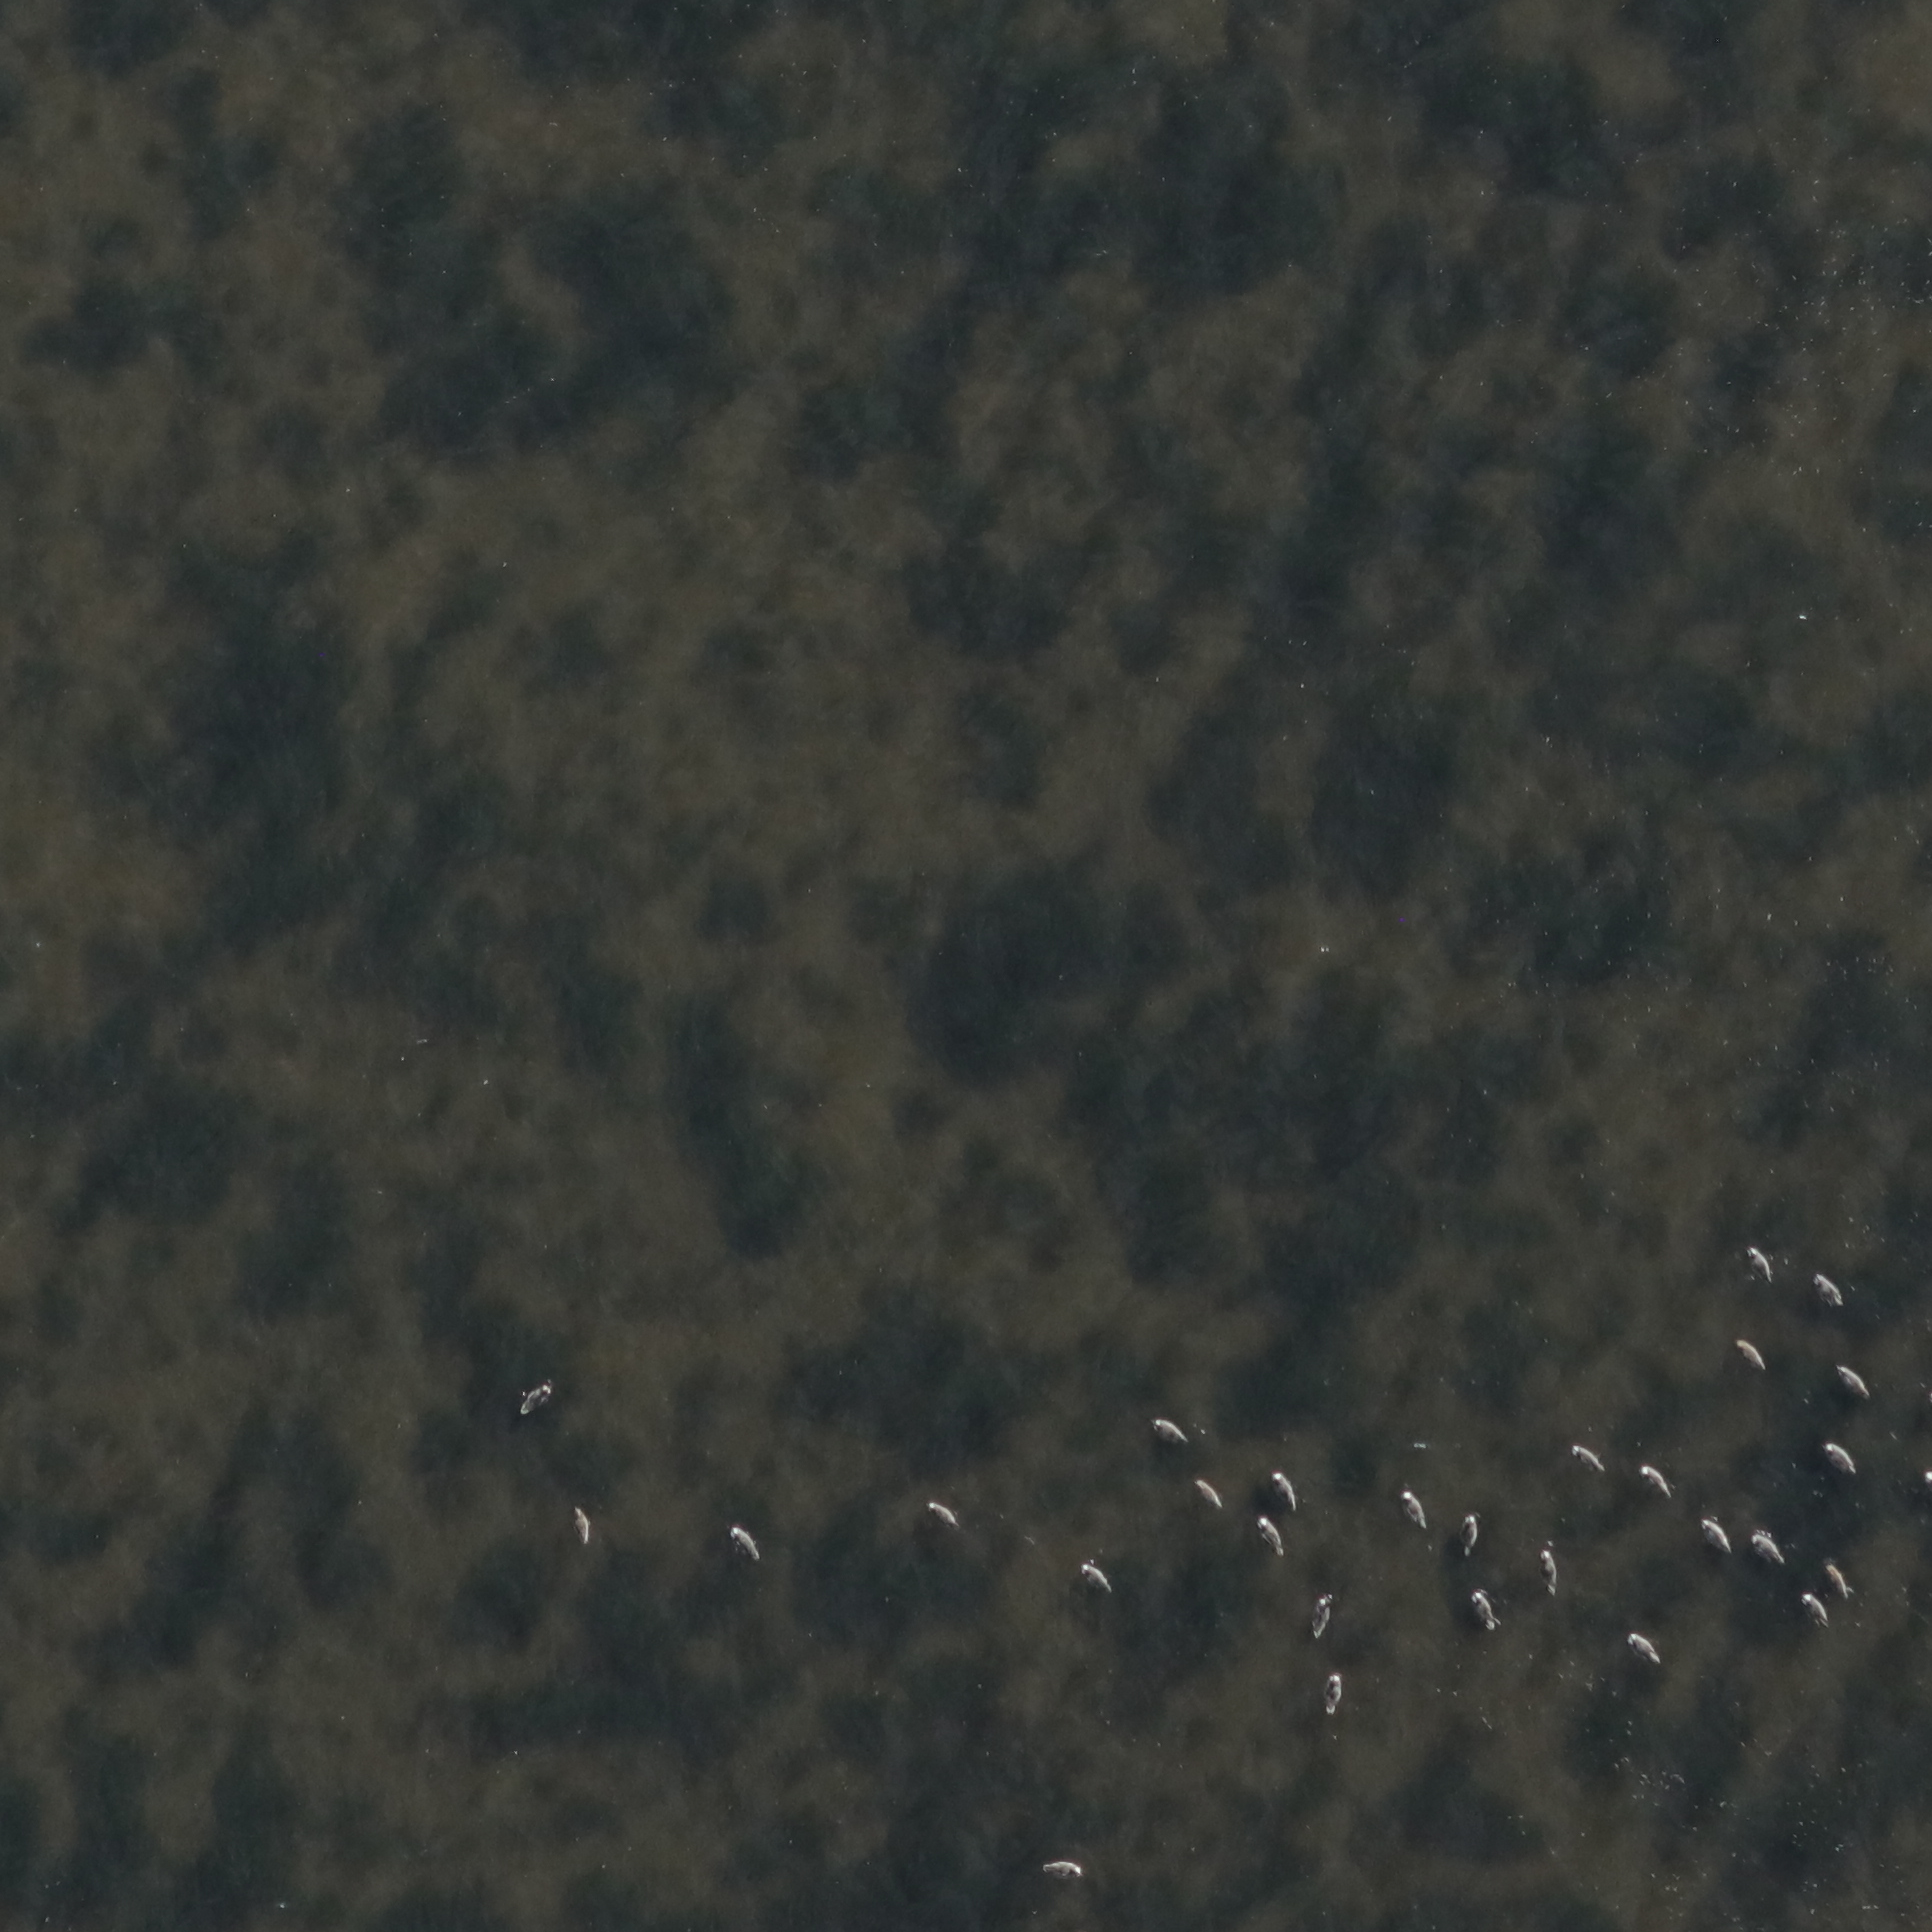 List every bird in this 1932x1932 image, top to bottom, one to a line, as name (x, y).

other bird (1761, 1263)
other bird (1827, 1292)
other bird (1753, 1356)
other bird (1853, 1385)
other bird (538, 1403)
other bird (1168, 1433)
other bird (1837, 1455)
other bird (1589, 1461)
other bird (1656, 1479)
other bird (1284, 1490)
other bird (1215, 1499)
other bird (1415, 1503)
other bird (943, 1517)
other bird (583, 1528)
other bird (1268, 1530)
other bird (1472, 1535)
other bird (1766, 1541)
other bird (1724, 1545)
other bird (747, 1547)
other bird (1547, 1568)
other bird (1095, 1576)
other bird (1831, 1578)
other bird (1486, 1608)
other bird (1320, 1611)
other bird (1818, 1616)
other bird (1643, 1644)
other bird (1331, 1689)
other bird (1067, 1868)